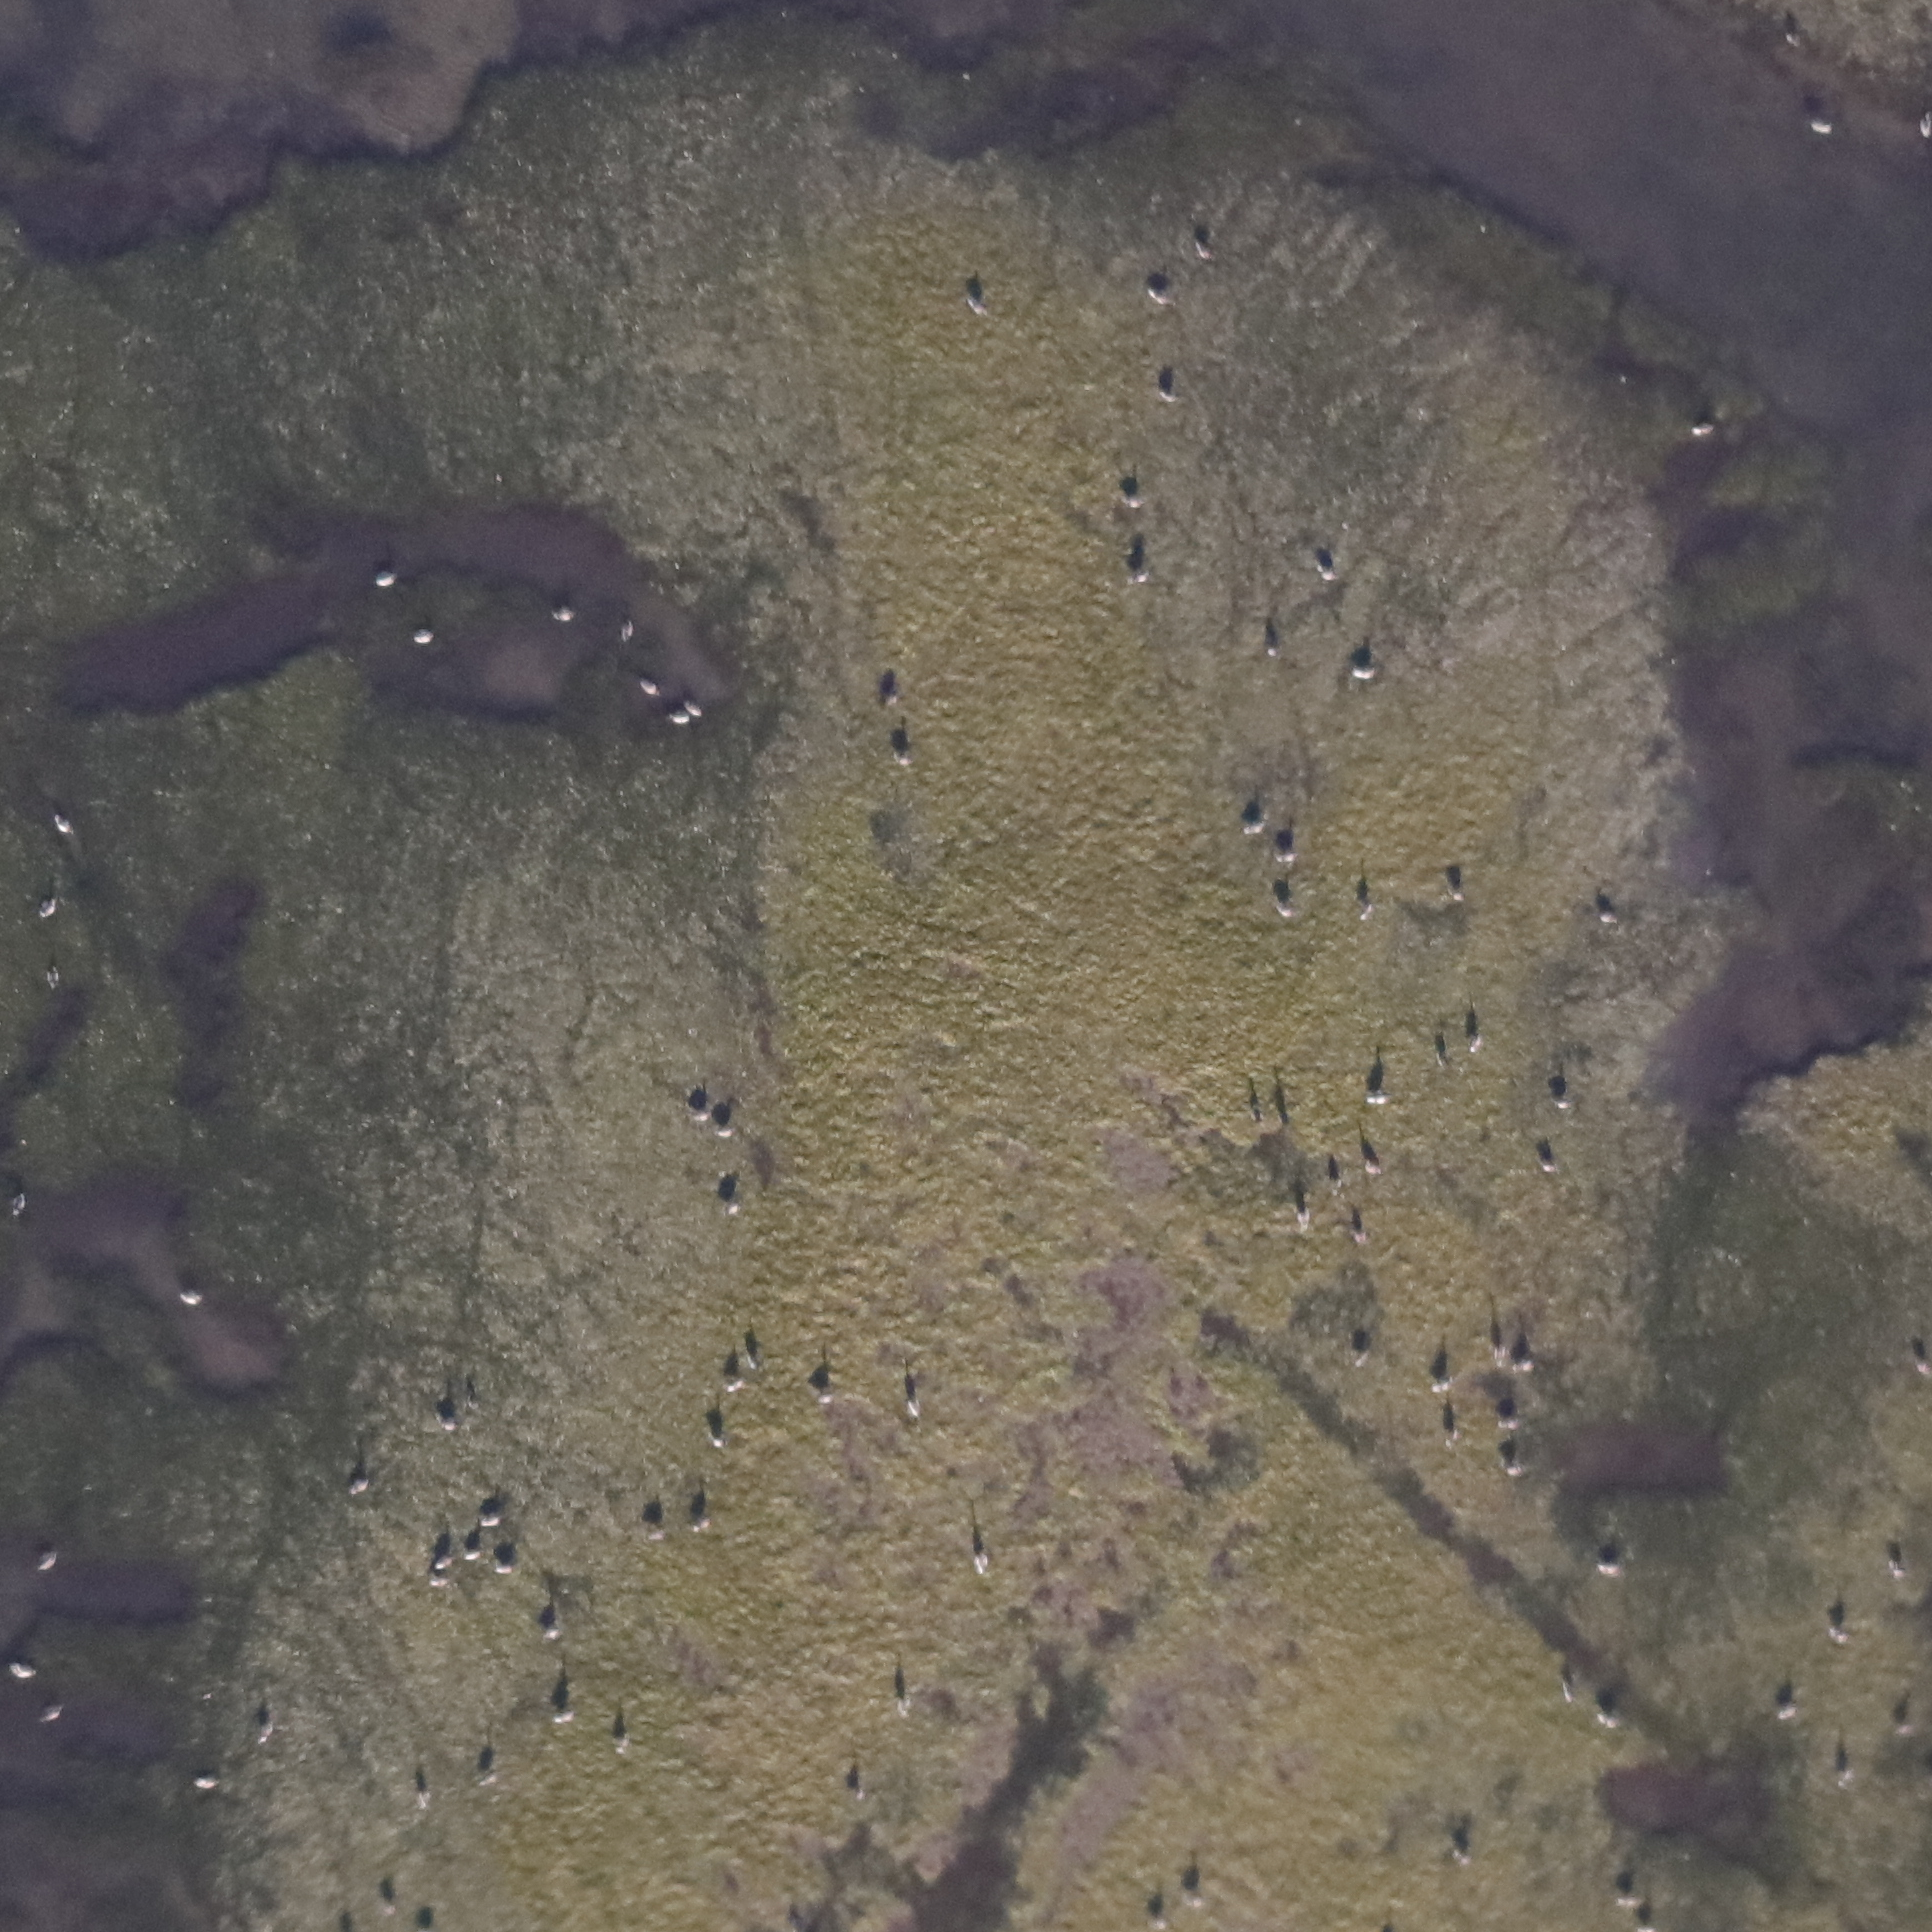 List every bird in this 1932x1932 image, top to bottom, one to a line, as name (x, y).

brant (1788, 30)
brant (1825, 126)
brant (1931, 135)
brant (1203, 247)
brant (964, 298)
brant (1170, 299)
brant (1170, 390)
brant (1700, 433)
brant (1133, 492)
brant (379, 565)
brant (1144, 570)
brant (1330, 570)
brant (573, 613)
brant (636, 626)
brant (417, 638)
brant (1281, 645)
brant (1370, 679)
brant (651, 687)
brant (694, 702)
brant (892, 702)
brant (676, 713)
brant (905, 755)
brant (67, 824)
brant (1256, 830)
brant (1287, 853)
brant (1456, 891)
brant (1283, 902)
brant (44, 908)
brant (1365, 910)
brant (1607, 916)
brant (52, 976)
brant (1484, 1032)
brant (1440, 1056)
brant (1560, 1098)
brant (1376, 1099)
brant (702, 1112)
brant (1286, 1112)
brant (1256, 1113)
brant (731, 1128)
brant (1552, 1156)
brant (1376, 1160)
brant (1337, 1186)
brant (13, 1200)
brant (731, 1217)
brant (1299, 1218)
brant (1364, 1234)
brant (190, 1288)
brant (754, 1351)
brant (1503, 1351)
brant (1360, 1352)
brant (1925, 1360)
brant (1535, 1363)
brant (1442, 1380)
brant (740, 1384)
brant (827, 1395)
brant (919, 1409)
brant (1509, 1413)
brant (455, 1420)
brant (1451, 1437)
brant (725, 1439)
brant (1516, 1464)
brant (367, 1480)
brant (498, 1517)
brant (703, 1522)
brant (651, 1529)
brant (476, 1554)
brant (450, 1556)
brant (509, 1559)
brant (1608, 1559)
brant (50, 1561)
brant (1902, 1562)
brant (984, 1568)
brant (444, 1586)
brant (556, 1621)
brant (1844, 1633)
brant (31, 1668)
brant (1571, 1689)
brant (907, 1697)
brant (53, 1708)
brant (1783, 1710)
brant (562, 1718)
brant (1911, 1719)
brant (1614, 1722)
brant (272, 1734)
brant (622, 1746)
brant (1863, 1776)
brant (485, 1777)
brant (207, 1781)
brant (859, 1792)
brant (420, 1794)
brant (1465, 1845)
brant (1634, 1893)
brant (1191, 1894)
brant (389, 1904)
brant (1153, 1916)
brant (796, 1930)